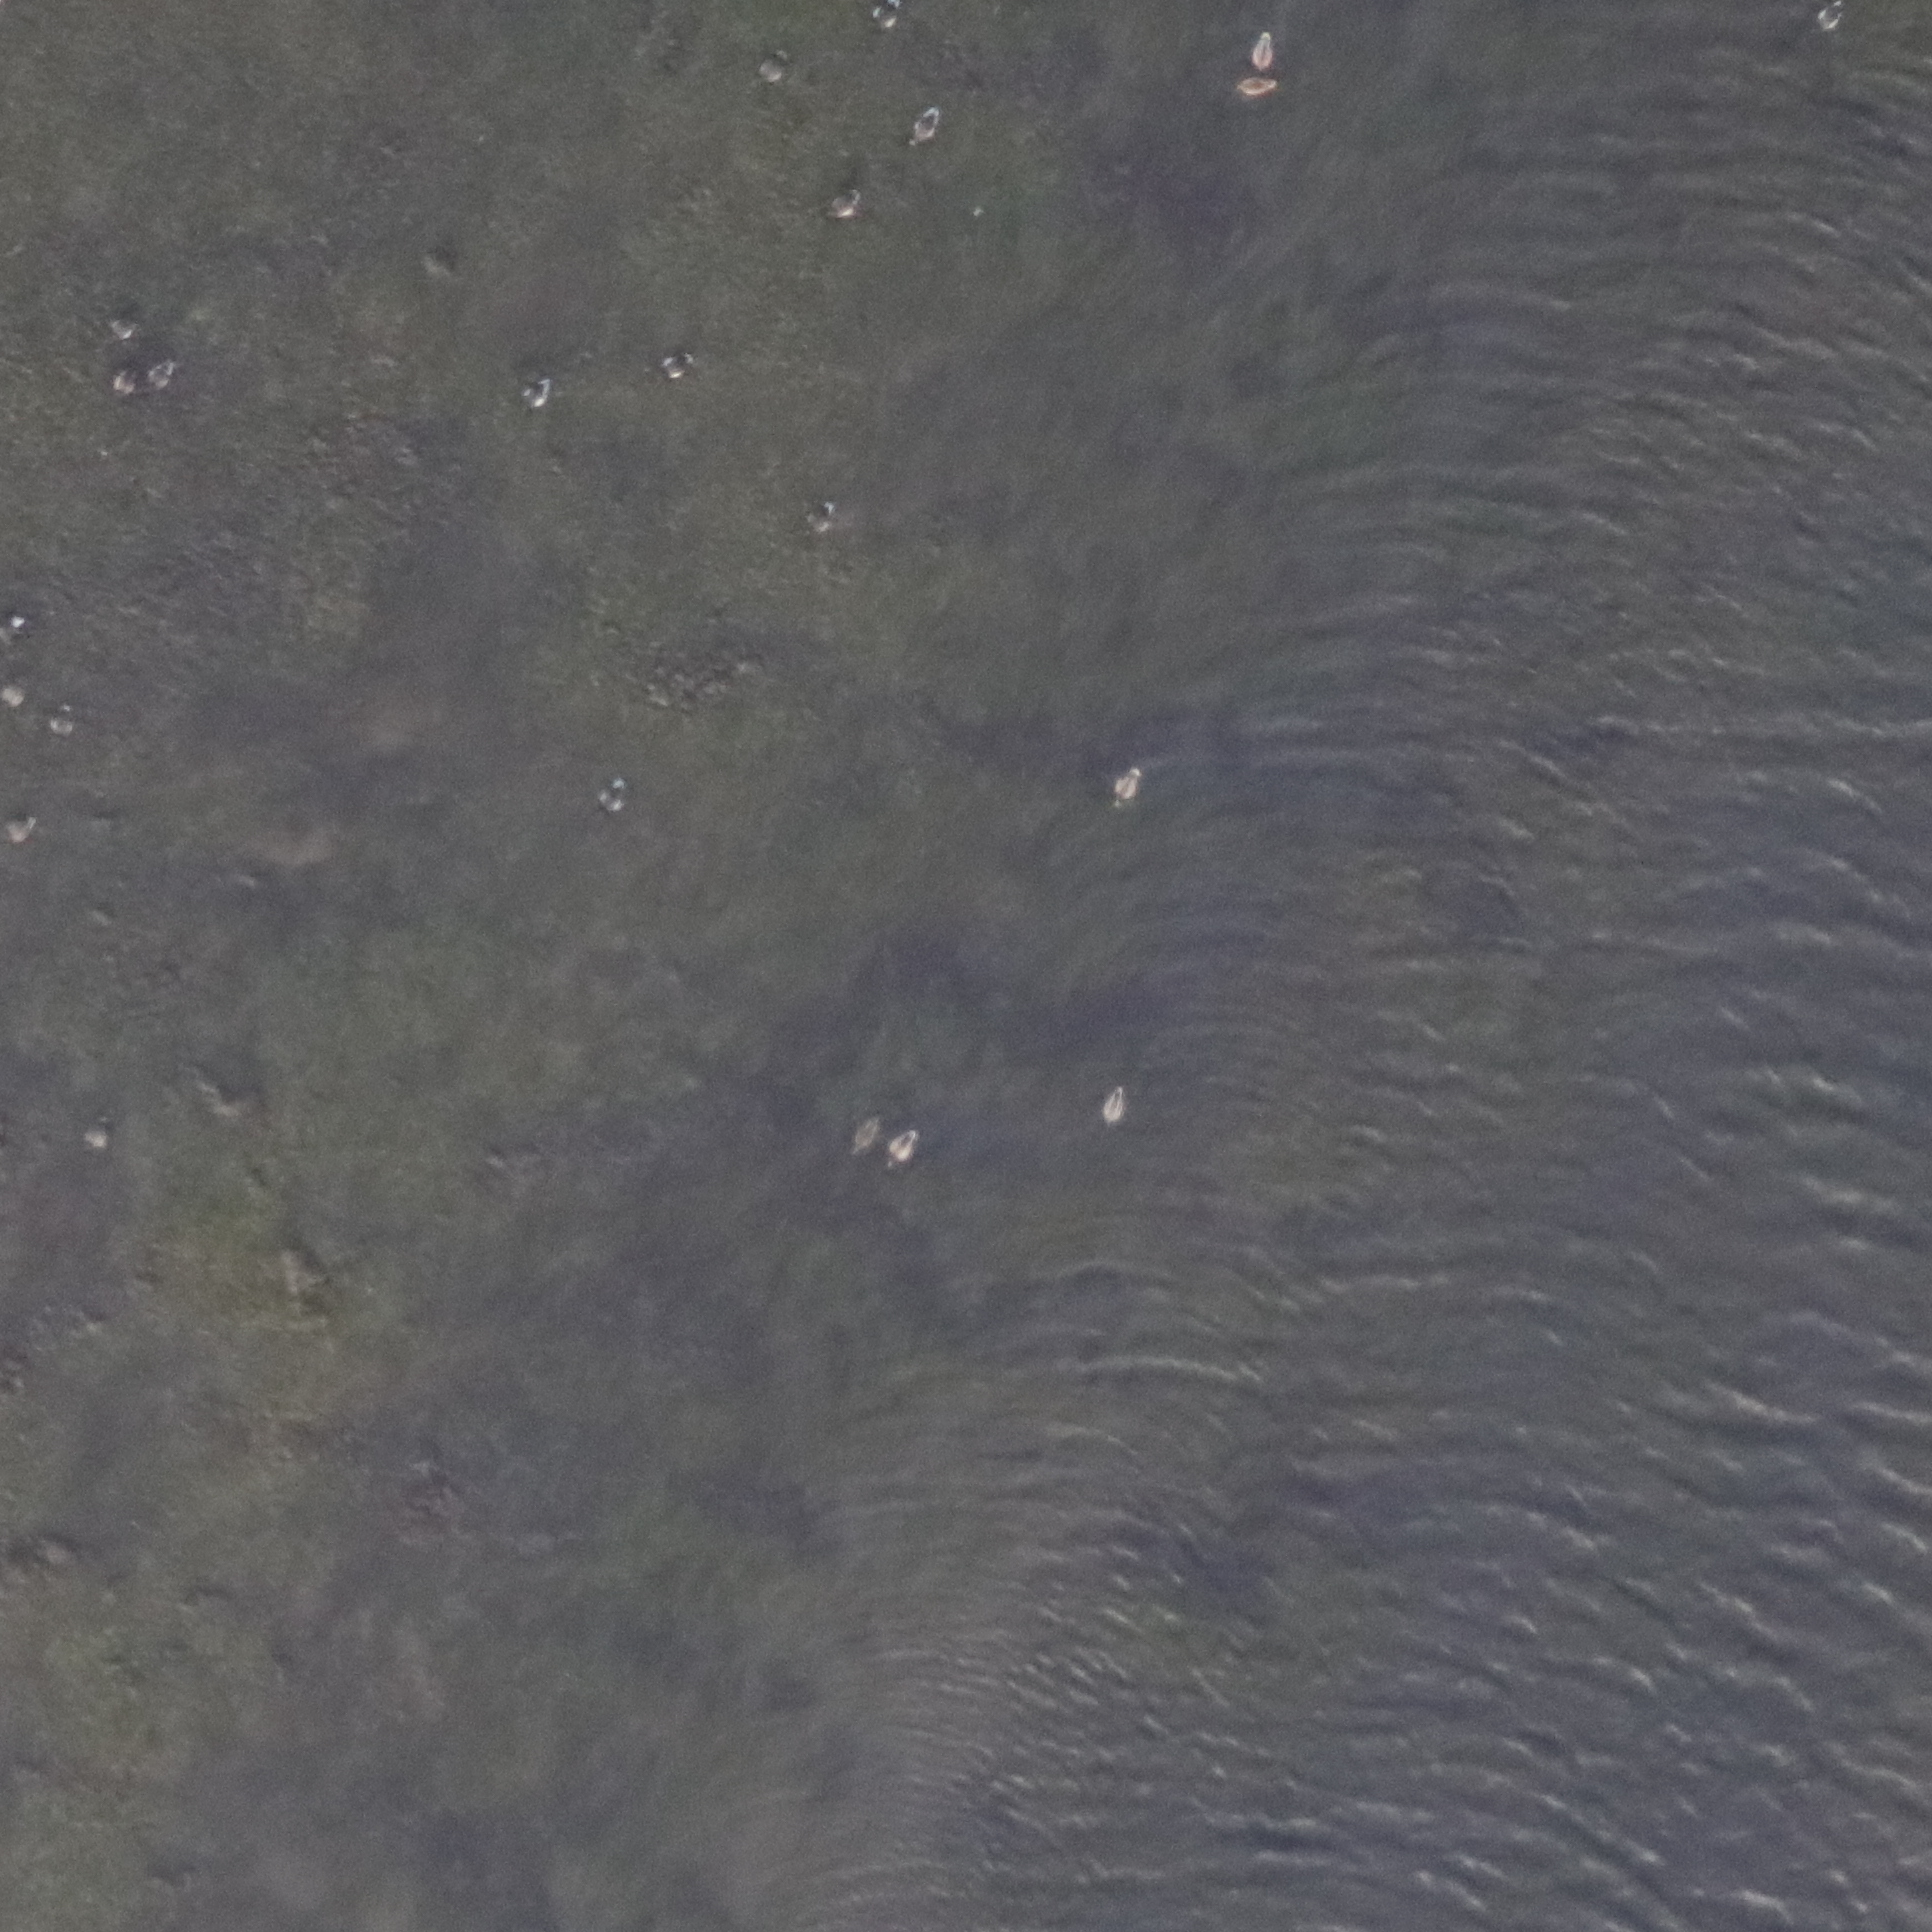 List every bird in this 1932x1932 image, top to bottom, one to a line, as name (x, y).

brant (887, 12)
brant (1825, 18)
other bird (1264, 43)
brant (774, 72)
other bird (1254, 87)
brant (923, 128)
brant (843, 207)
brant (127, 327)
brant (676, 367)
brant (157, 374)
brant (120, 380)
brant (543, 387)
brant (819, 517)
brant (8, 623)
brant (21, 692)
brant (66, 722)
other bird (1130, 780)
brant (605, 796)
brant (19, 826)
other bird (1115, 1109)
brant (96, 1130)
other bird (869, 1136)
other bird (902, 1150)